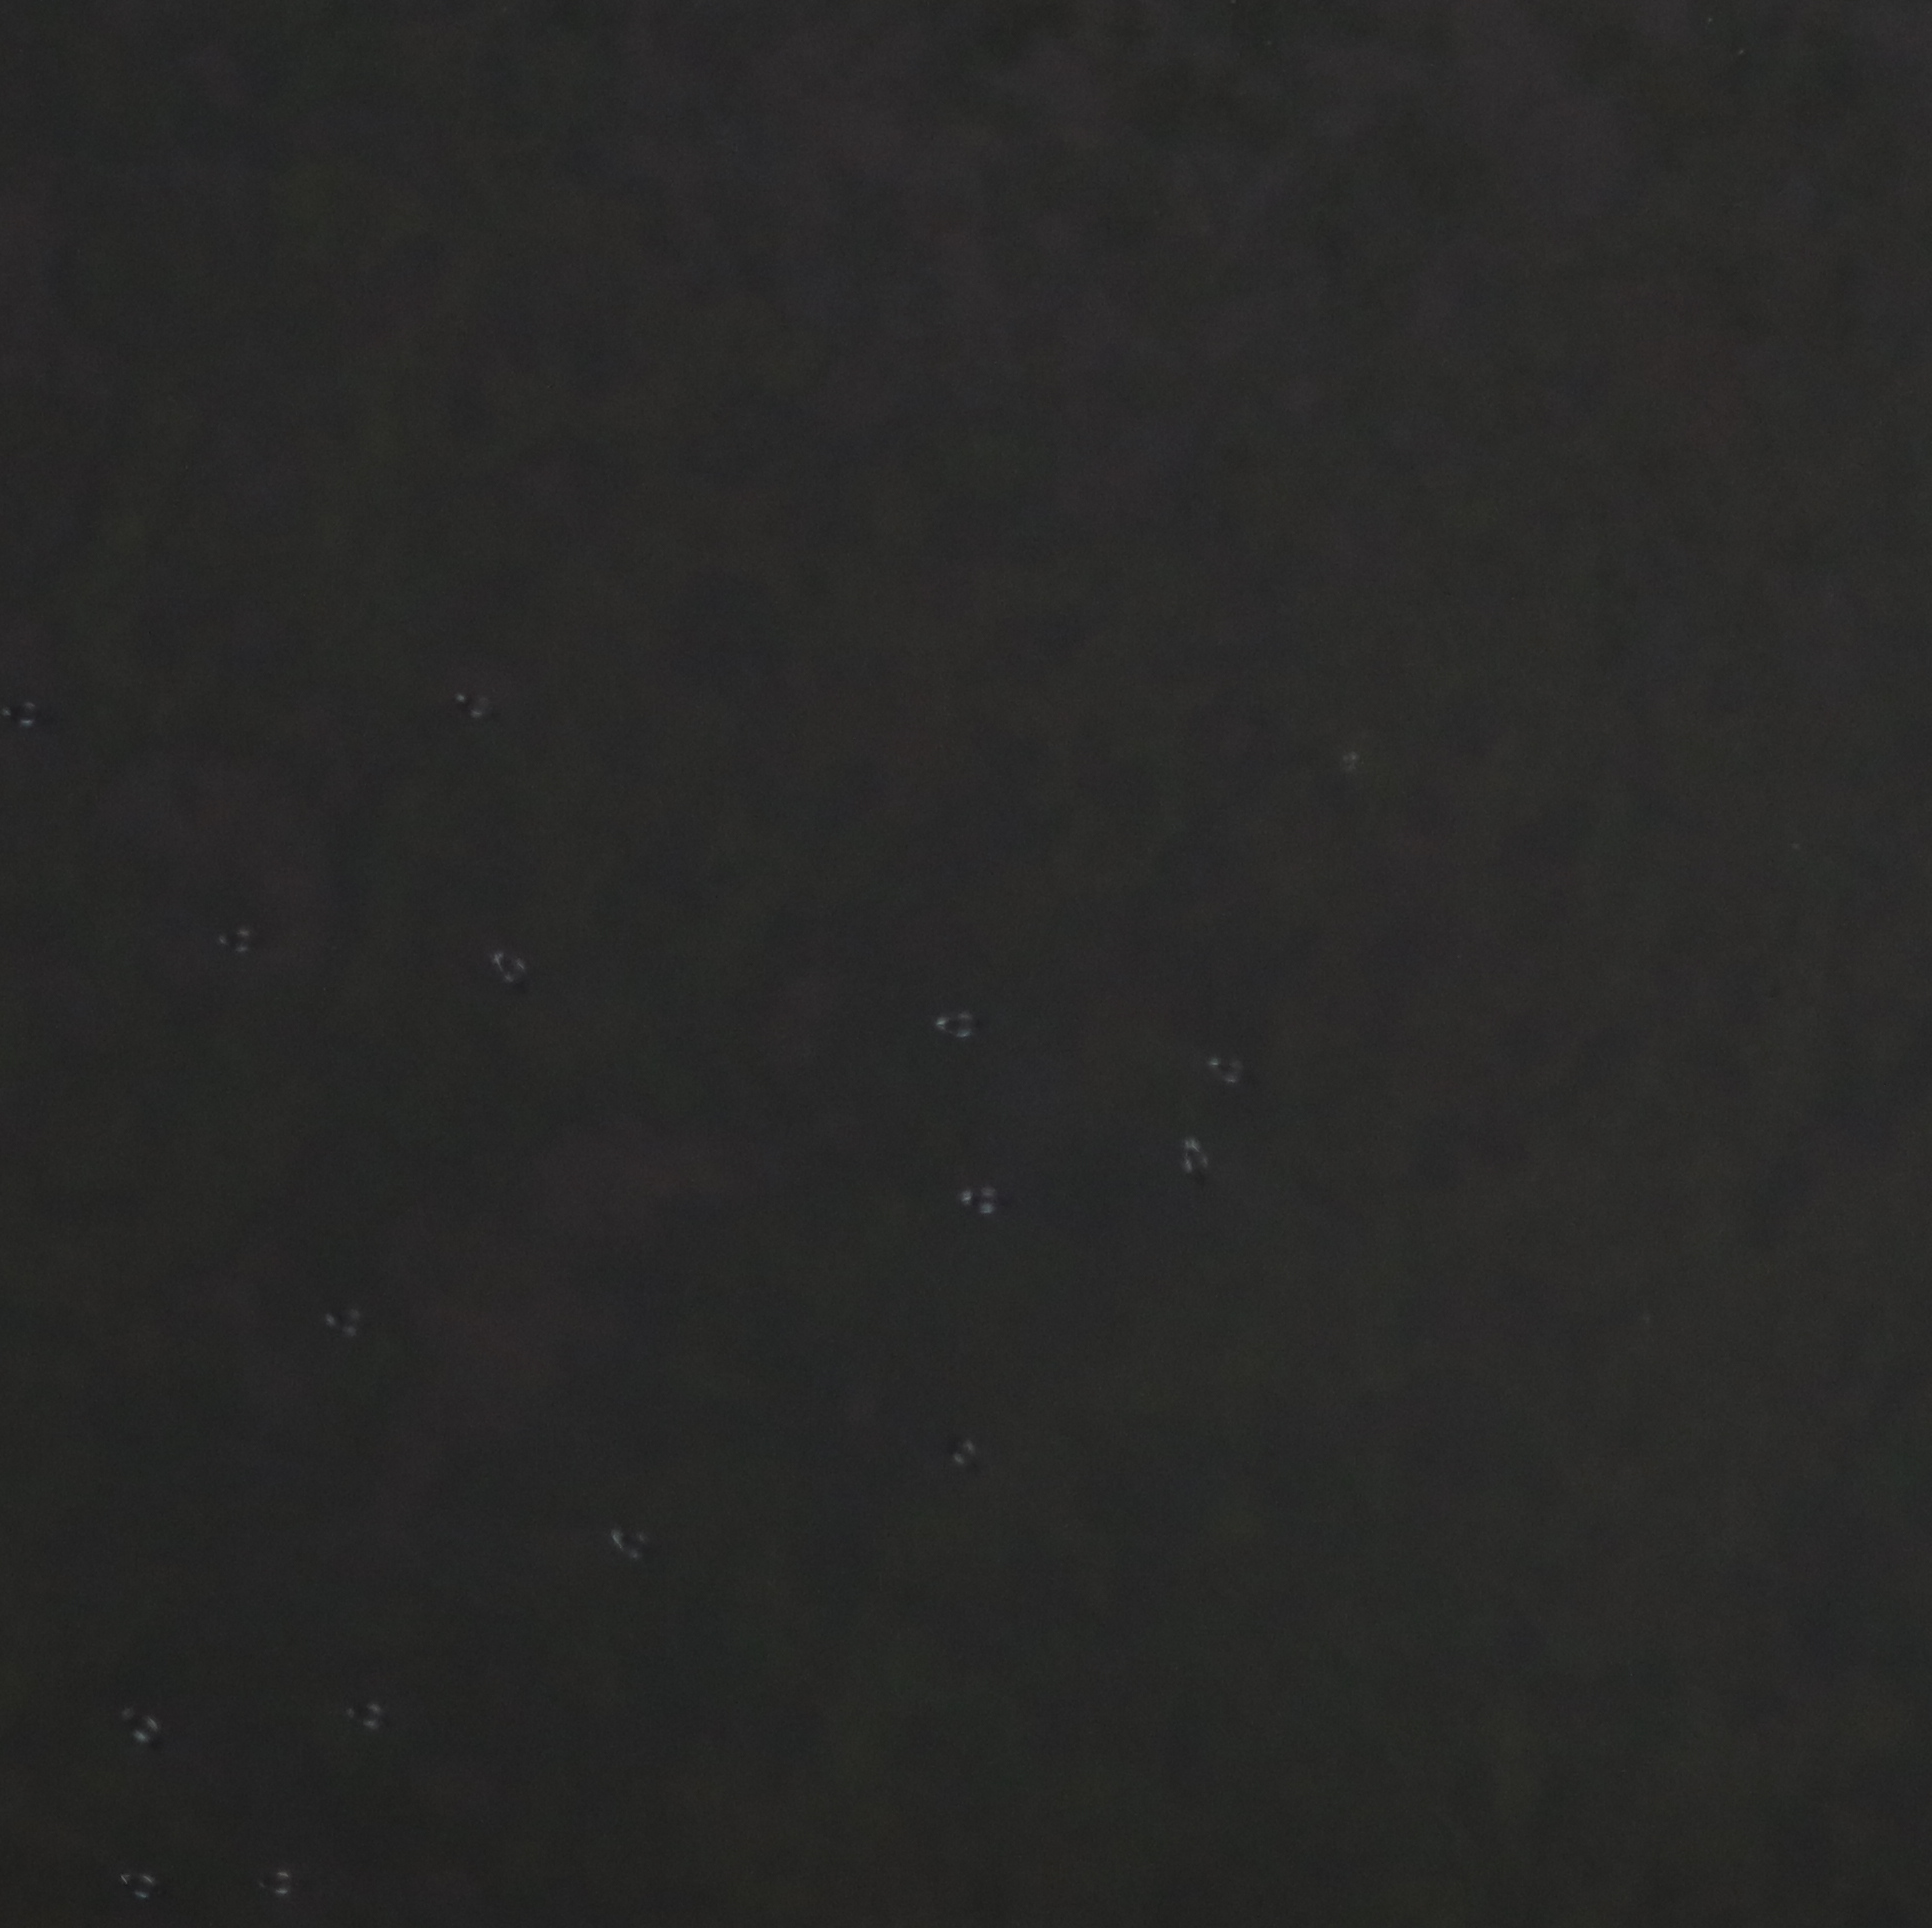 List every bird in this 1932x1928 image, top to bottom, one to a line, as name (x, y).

brant (471, 703)
brant (24, 713)
brant (241, 939)
brant (510, 976)
brant (954, 1018)
brant (1222, 1064)
brant (1193, 1161)
brant (980, 1196)
brant (351, 1320)
brant (965, 1452)
brant (625, 1546)
brant (372, 1714)
brant (137, 1725)
brant (132, 1886)
brant (284, 1886)